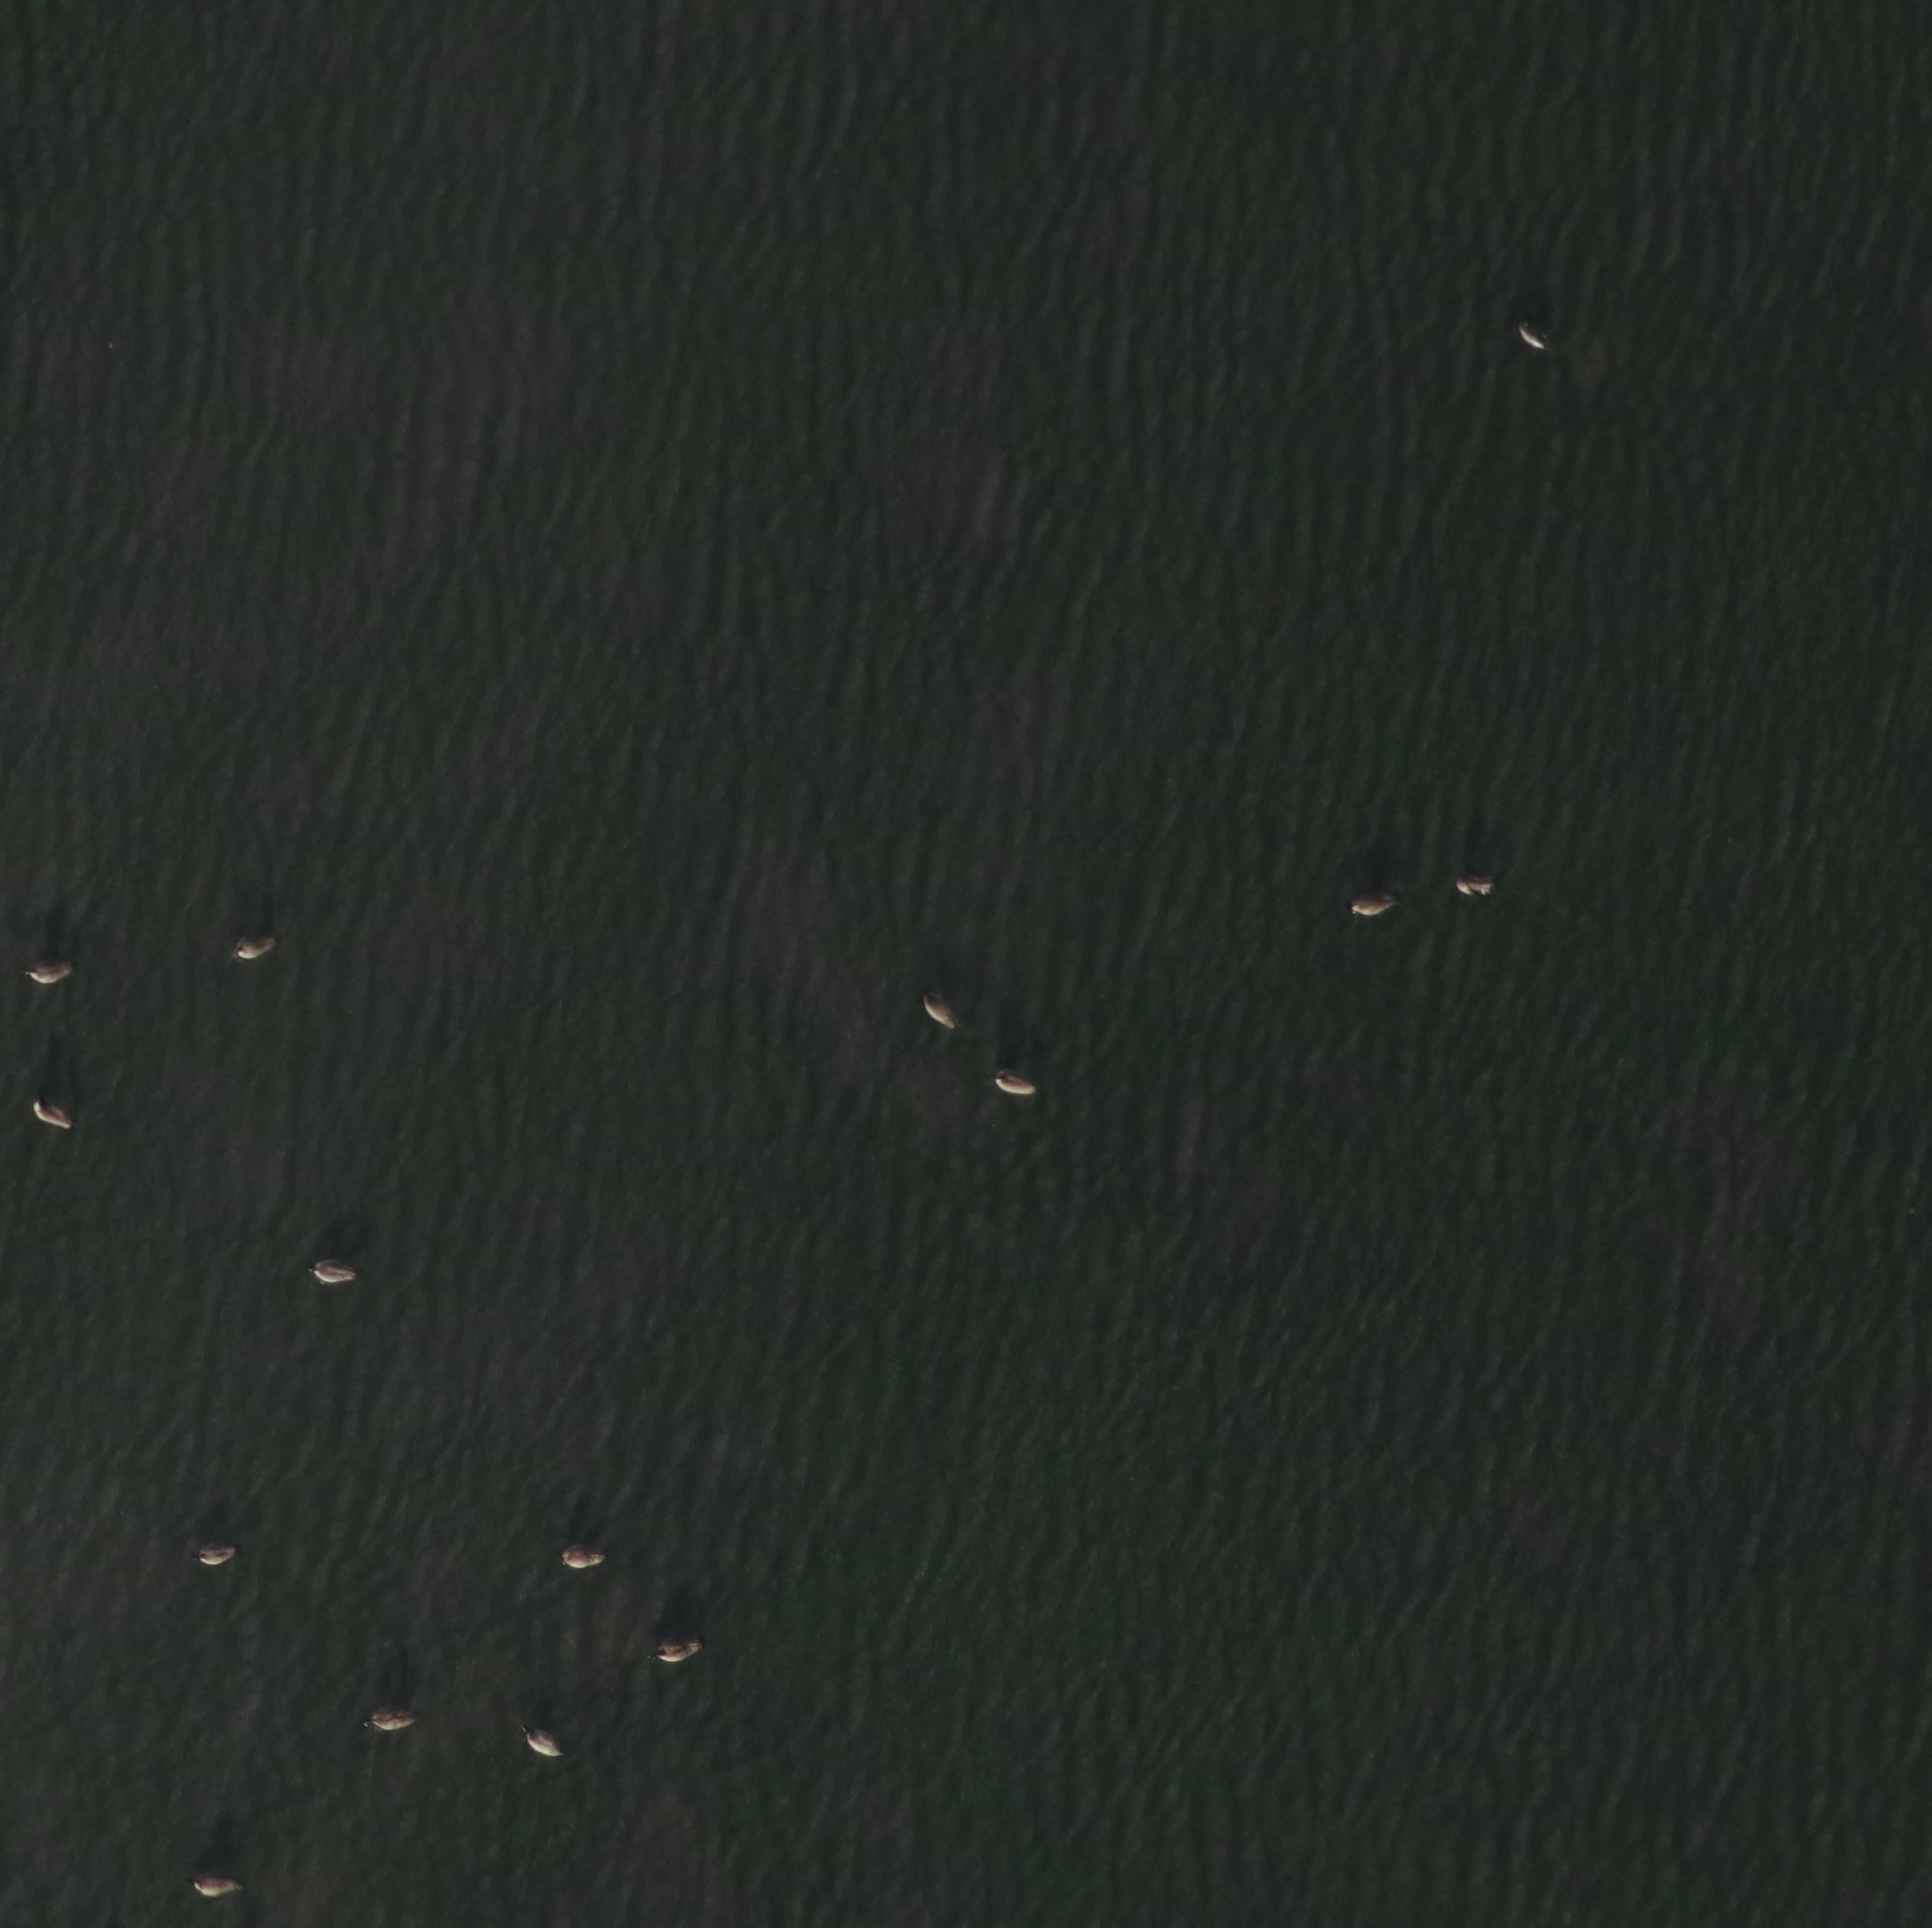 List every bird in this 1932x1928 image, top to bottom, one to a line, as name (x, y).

Canada goose (1533, 333)
Canada goose (1475, 885)
Canada goose (1373, 902)
Canada goose (250, 949)
Canada goose (51, 971)
Canada goose (937, 1004)
Canada goose (1014, 1083)
Canada goose (54, 1113)
Canada goose (327, 1271)
Canada goose (216, 1554)
Canada goose (584, 1555)
Canada goose (680, 1650)
Canada goose (391, 1716)
Canada goose (542, 1740)
Canada goose (215, 1884)